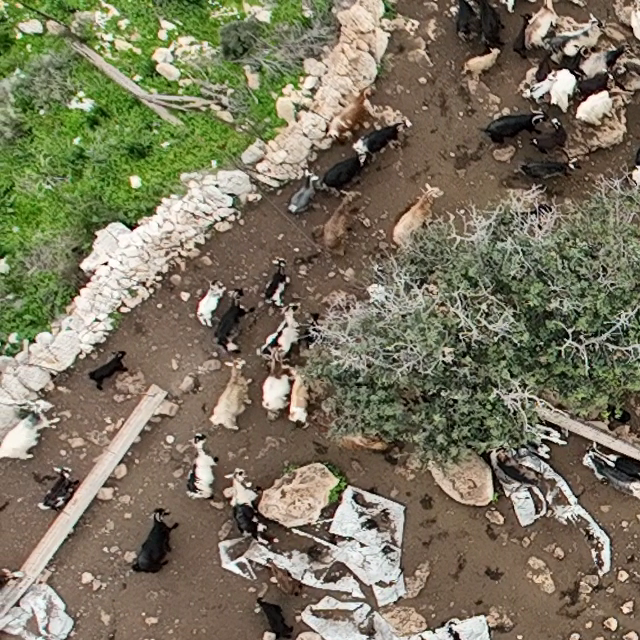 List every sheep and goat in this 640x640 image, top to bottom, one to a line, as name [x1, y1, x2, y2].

goat [454, 1, 477, 44]
goat [474, 1, 506, 46]
goat [524, 2, 556, 48]
goat [628, 8, 639, 69]
goat [512, 15, 531, 59]
goat [546, 18, 602, 62]
goat [582, 44, 628, 74]
goat [464, 46, 501, 77]
goat [536, 51, 553, 82]
goat [550, 68, 576, 112]
goat [523, 73, 556, 96]
goat [580, 74, 613, 94]
goat [325, 82, 377, 140]
goat [575, 89, 614, 128]
goat [484, 110, 549, 148]
goat [533, 119, 567, 149]
goat [353, 122, 411, 156]
goat [635, 130, 639, 169]
goat [323, 151, 372, 188]
goat [632, 157, 639, 191]
goat [517, 158, 582, 179]
goat [286, 169, 319, 212]
goat [391, 187, 442, 249]
goat [323, 191, 360, 253]
goat [263, 256, 292, 308]
goat [197, 281, 226, 328]
goat [211, 288, 249, 346]
goat [254, 301, 301, 357]
goat [260, 347, 290, 410]
goat [87, 352, 126, 388]
goat [208, 361, 252, 429]
goat [287, 371, 312, 426]
goat [0, 400, 56, 459]
goat [184, 432, 218, 497]
goat [523, 441, 552, 458]
goat [587, 442, 639, 476]
goat [490, 452, 539, 487]
goat [581, 452, 639, 498]
goat [39, 465, 72, 513]
goat [225, 469, 262, 539]
goat [131, 506, 177, 574]
goat [266, 560, 304, 596]
goat [256, 598, 294, 639]